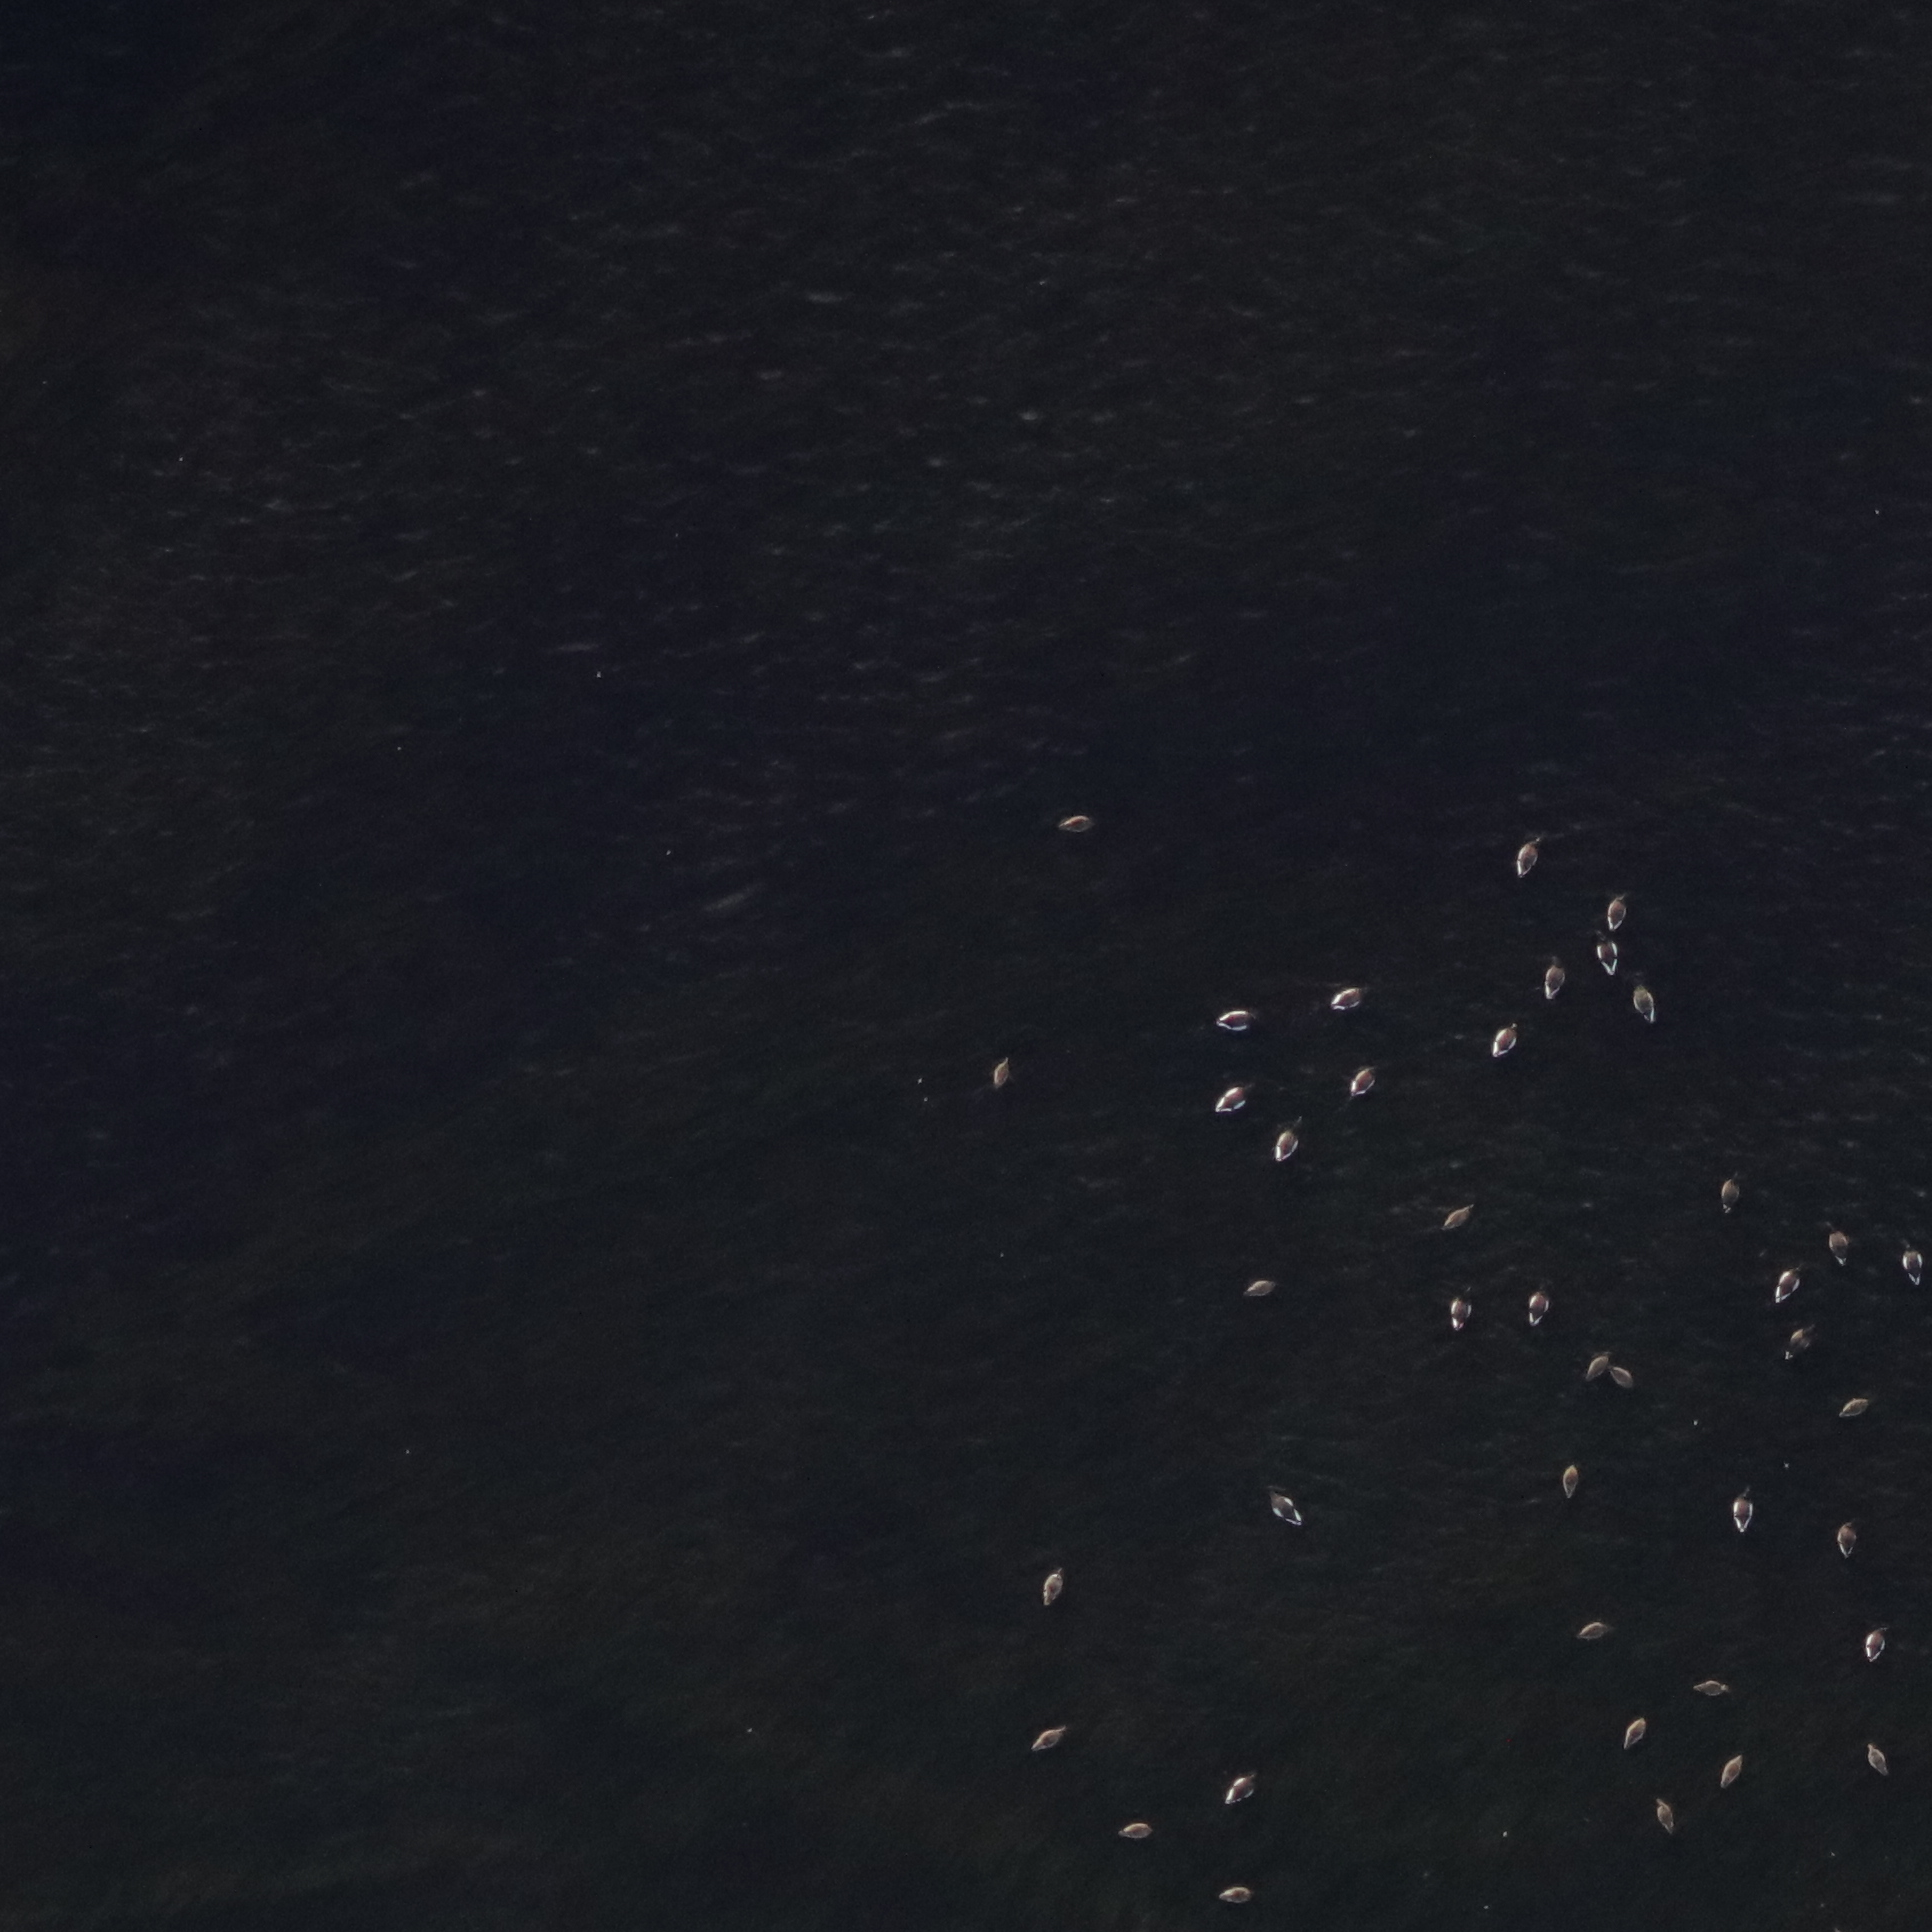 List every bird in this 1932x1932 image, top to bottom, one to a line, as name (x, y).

other bird (1079, 831)
brant (1530, 858)
brant (1616, 912)
brant (1607, 952)
brant (1556, 977)
brant (1350, 997)
brant (1646, 1000)
brant (1237, 1020)
brant (1506, 1040)
brant (1004, 1074)
brant (1363, 1080)
brant (1232, 1098)
brant (1286, 1142)
brant (1732, 1193)
other bird (1458, 1222)
brant (1839, 1242)
brant (1913, 1263)
other bird (1256, 1285)
brant (1788, 1285)
brant (1540, 1304)
brant (1461, 1311)
brant (1802, 1340)
brant (1611, 1371)
brant (1854, 1407)
other bird (1569, 1480)
brant (1283, 1506)
brant (1744, 1509)
brant (1848, 1538)
other bird (1053, 1587)
other bird (1594, 1625)
brant (1873, 1647)
other bird (1715, 1689)
other bird (1634, 1735)
other bird (1054, 1739)
other bird (1871, 1750)
other bird (1731, 1759)
brant (1243, 1789)
other bird (1658, 1812)
other bird (1140, 1831)
other bird (1241, 1890)